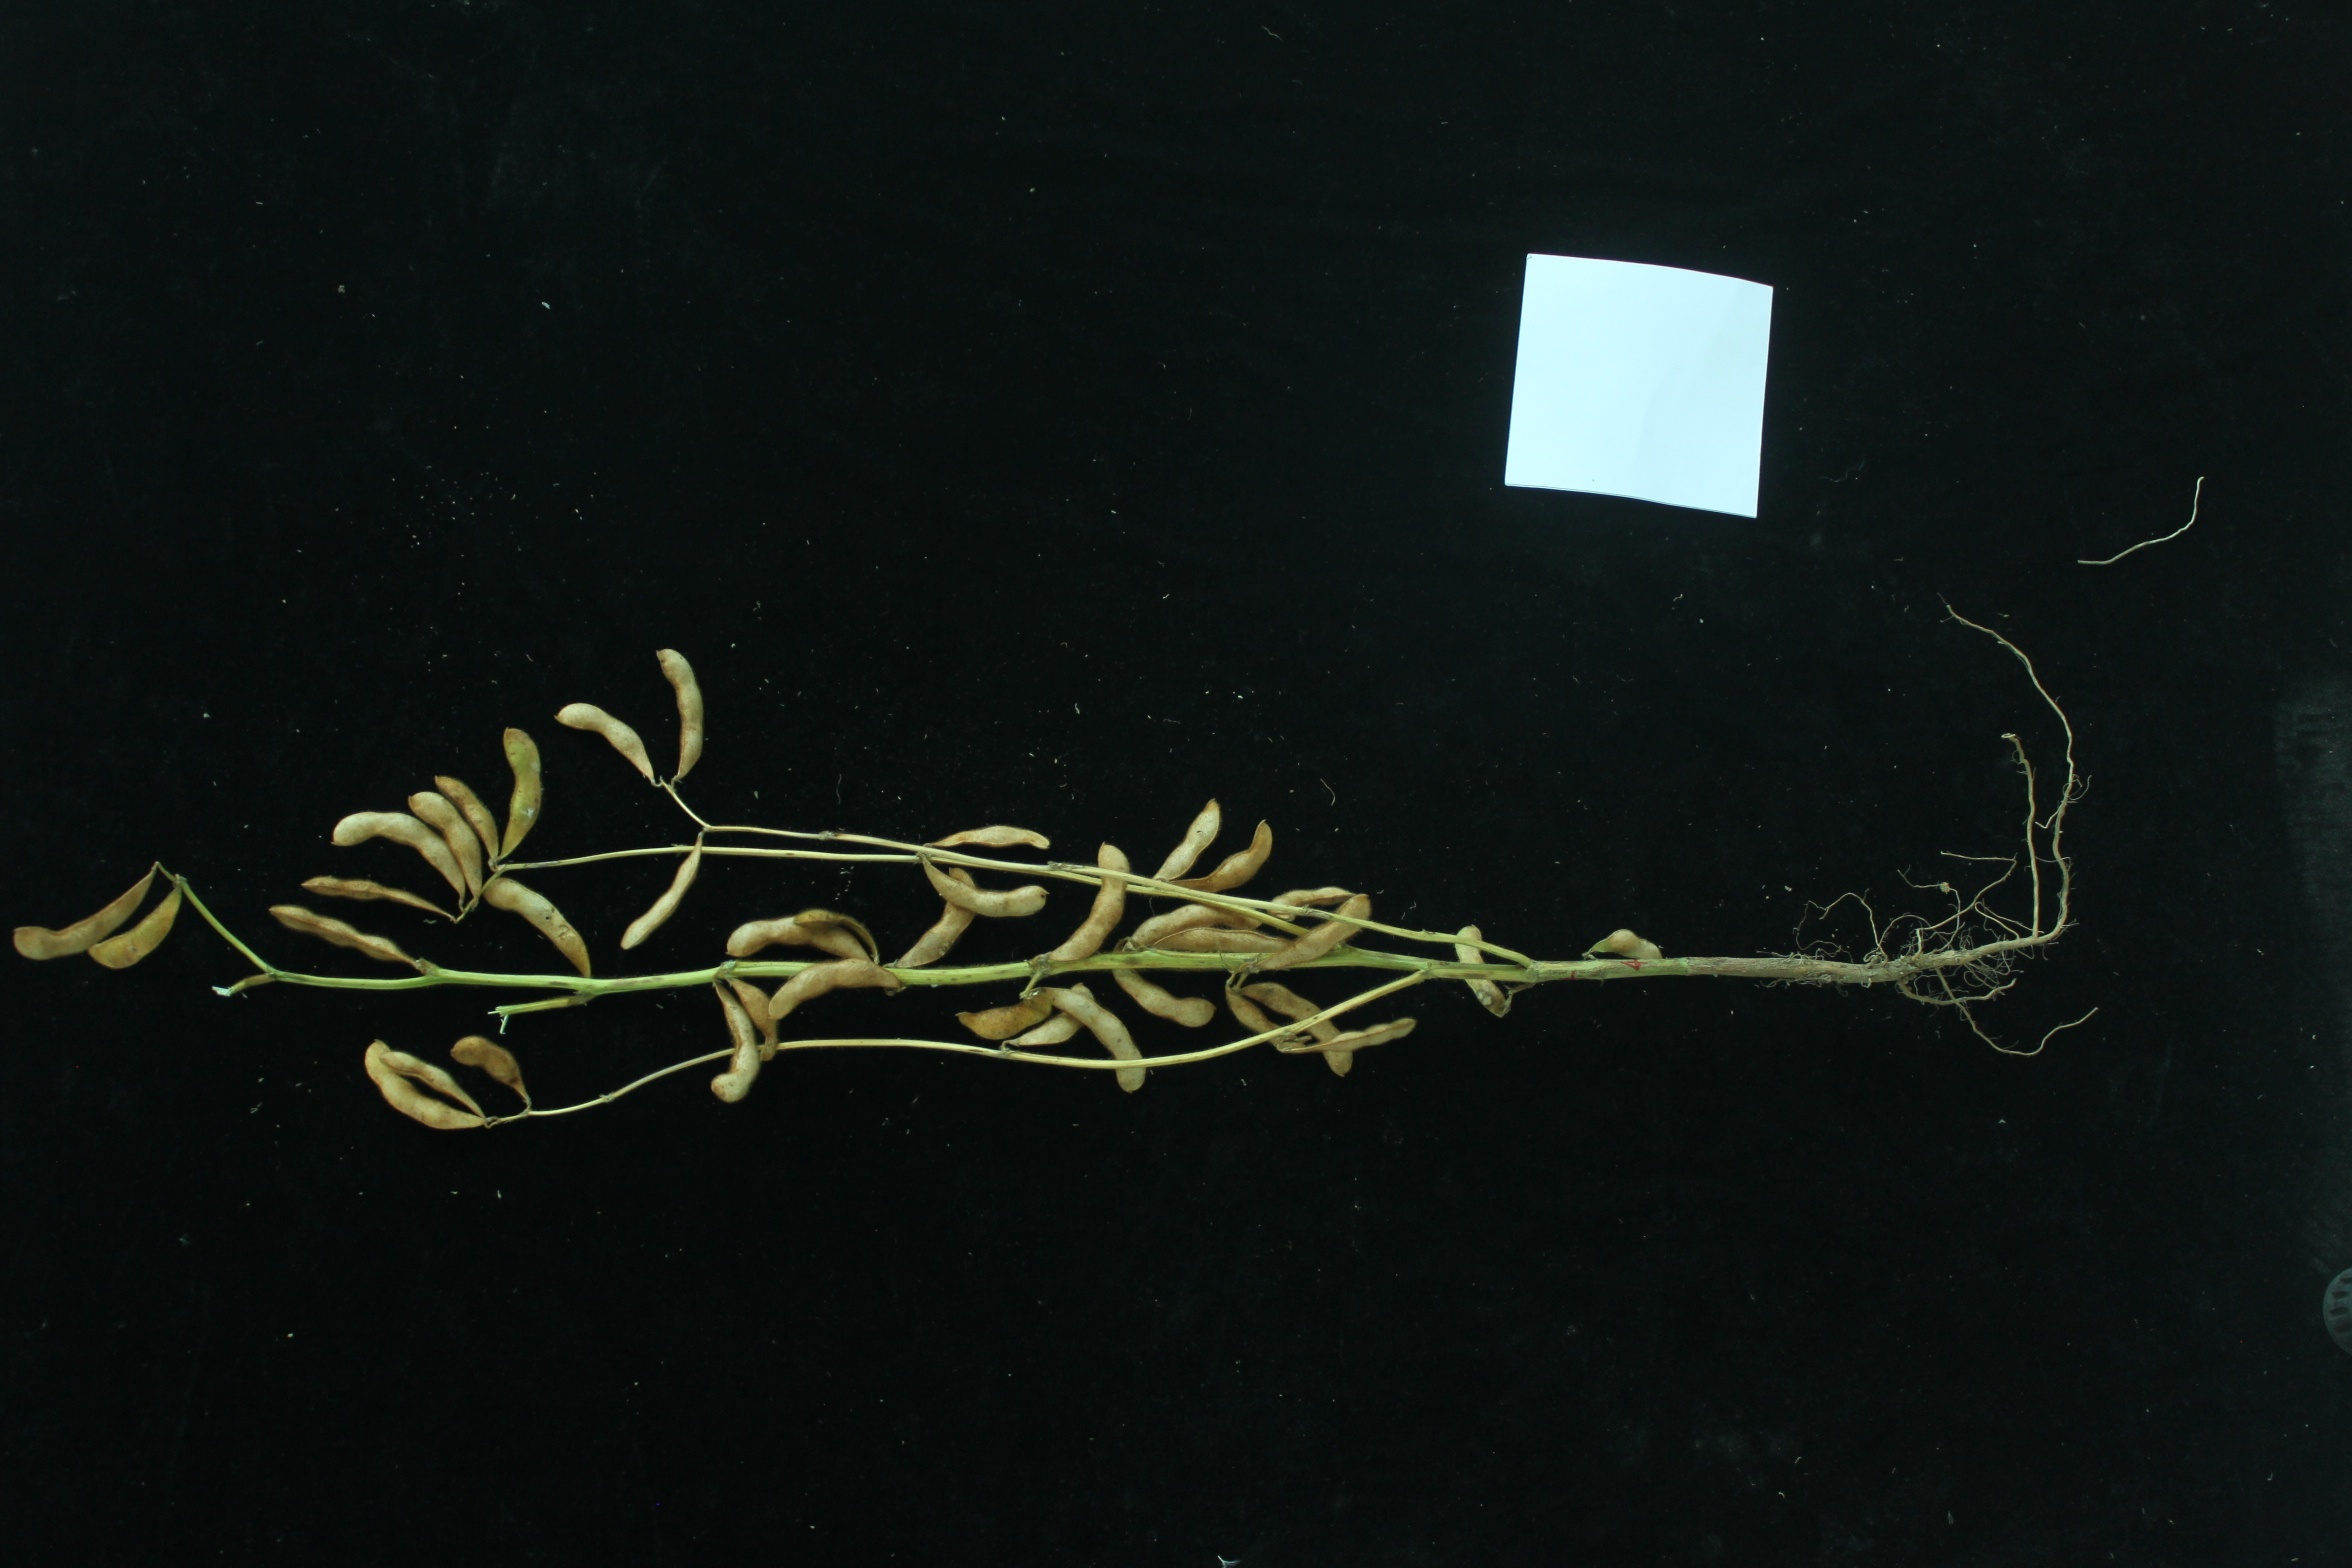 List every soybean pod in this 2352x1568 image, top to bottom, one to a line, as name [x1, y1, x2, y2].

soybean pod [660, 650, 701, 781]
soybean pod [557, 705, 657, 784]
soybean pod [500, 732, 541, 862]
soybean pod [437, 777, 499, 865]
soybean pod [411, 794, 482, 900]
soybean pod [1152, 805, 1219, 878]
soybean pod [333, 816, 464, 903]
soybean pod [1173, 824, 1271, 890]
soybean pod [929, 826, 1049, 848]
soybean pod [624, 834, 700, 947]
soybean pod [1038, 844, 1128, 965]
soybean pod [925, 858, 1045, 916]
soybean pod [901, 873, 979, 967]
soybean pod [14, 876, 151, 958]
soybean pod [302, 880, 451, 916]
soybean pod [485, 880, 589, 977]
soybean pod [1274, 887, 1365, 906]
soybean pod [91, 888, 182, 967]
soybean pod [1260, 900, 1370, 968]
soybean pod [1125, 905, 1252, 949]
soybean pod [272, 907, 415, 965]
soybean pod [791, 911, 878, 964]
soybean pod [729, 917, 869, 959]
soybean pod [1148, 930, 1295, 953]
soybean pod [1456, 930, 1508, 1016]
soybean pod [769, 962, 900, 1017]
soybean pod [1116, 970, 1213, 1026]
soybean pod [730, 982, 775, 1060]
soybean pod [1009, 984, 1094, 1046]
soybean pod [1242, 984, 1351, 1074]
soybean pod [1030, 987, 1143, 1094]
soybean pod [713, 988, 756, 1101]
soybean pod [1228, 991, 1304, 1051]
soybean pod [959, 1001, 1052, 1039]
soybean pod [1287, 1021, 1415, 1053]
soybean pod [449, 1039, 531, 1101]
soybean pod [366, 1044, 484, 1128]
soybean pod [380, 1053, 482, 1118]